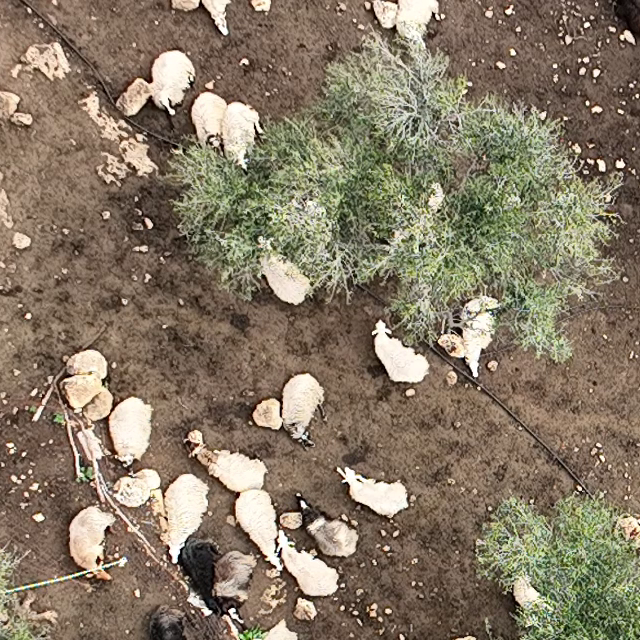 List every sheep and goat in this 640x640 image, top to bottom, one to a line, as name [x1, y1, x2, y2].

sheep [613, 0, 639, 39]
sheep [203, 1, 231, 39]
sheep [394, 1, 439, 36]
sheep [149, 47, 197, 115]
sheep [190, 92, 228, 152]
sheep [223, 99, 257, 172]
sheep [257, 232, 313, 307]
sheep [459, 295, 497, 379]
sheep [371, 320, 429, 385]
sheep [282, 370, 325, 449]
sheep [106, 396, 153, 471]
sheep [193, 442, 268, 492]
sheep [335, 467, 409, 520]
sheep [165, 475, 208, 566]
sheep [234, 488, 283, 570]
sheep [294, 493, 360, 558]
sheep [68, 509, 115, 582]
sheep [274, 529, 339, 594]
sheep [182, 540, 221, 609]
sheep [215, 550, 257, 621]
sheep [513, 573, 547, 612]
sheep [146, 604, 197, 639]
sheep [261, 619, 297, 639]